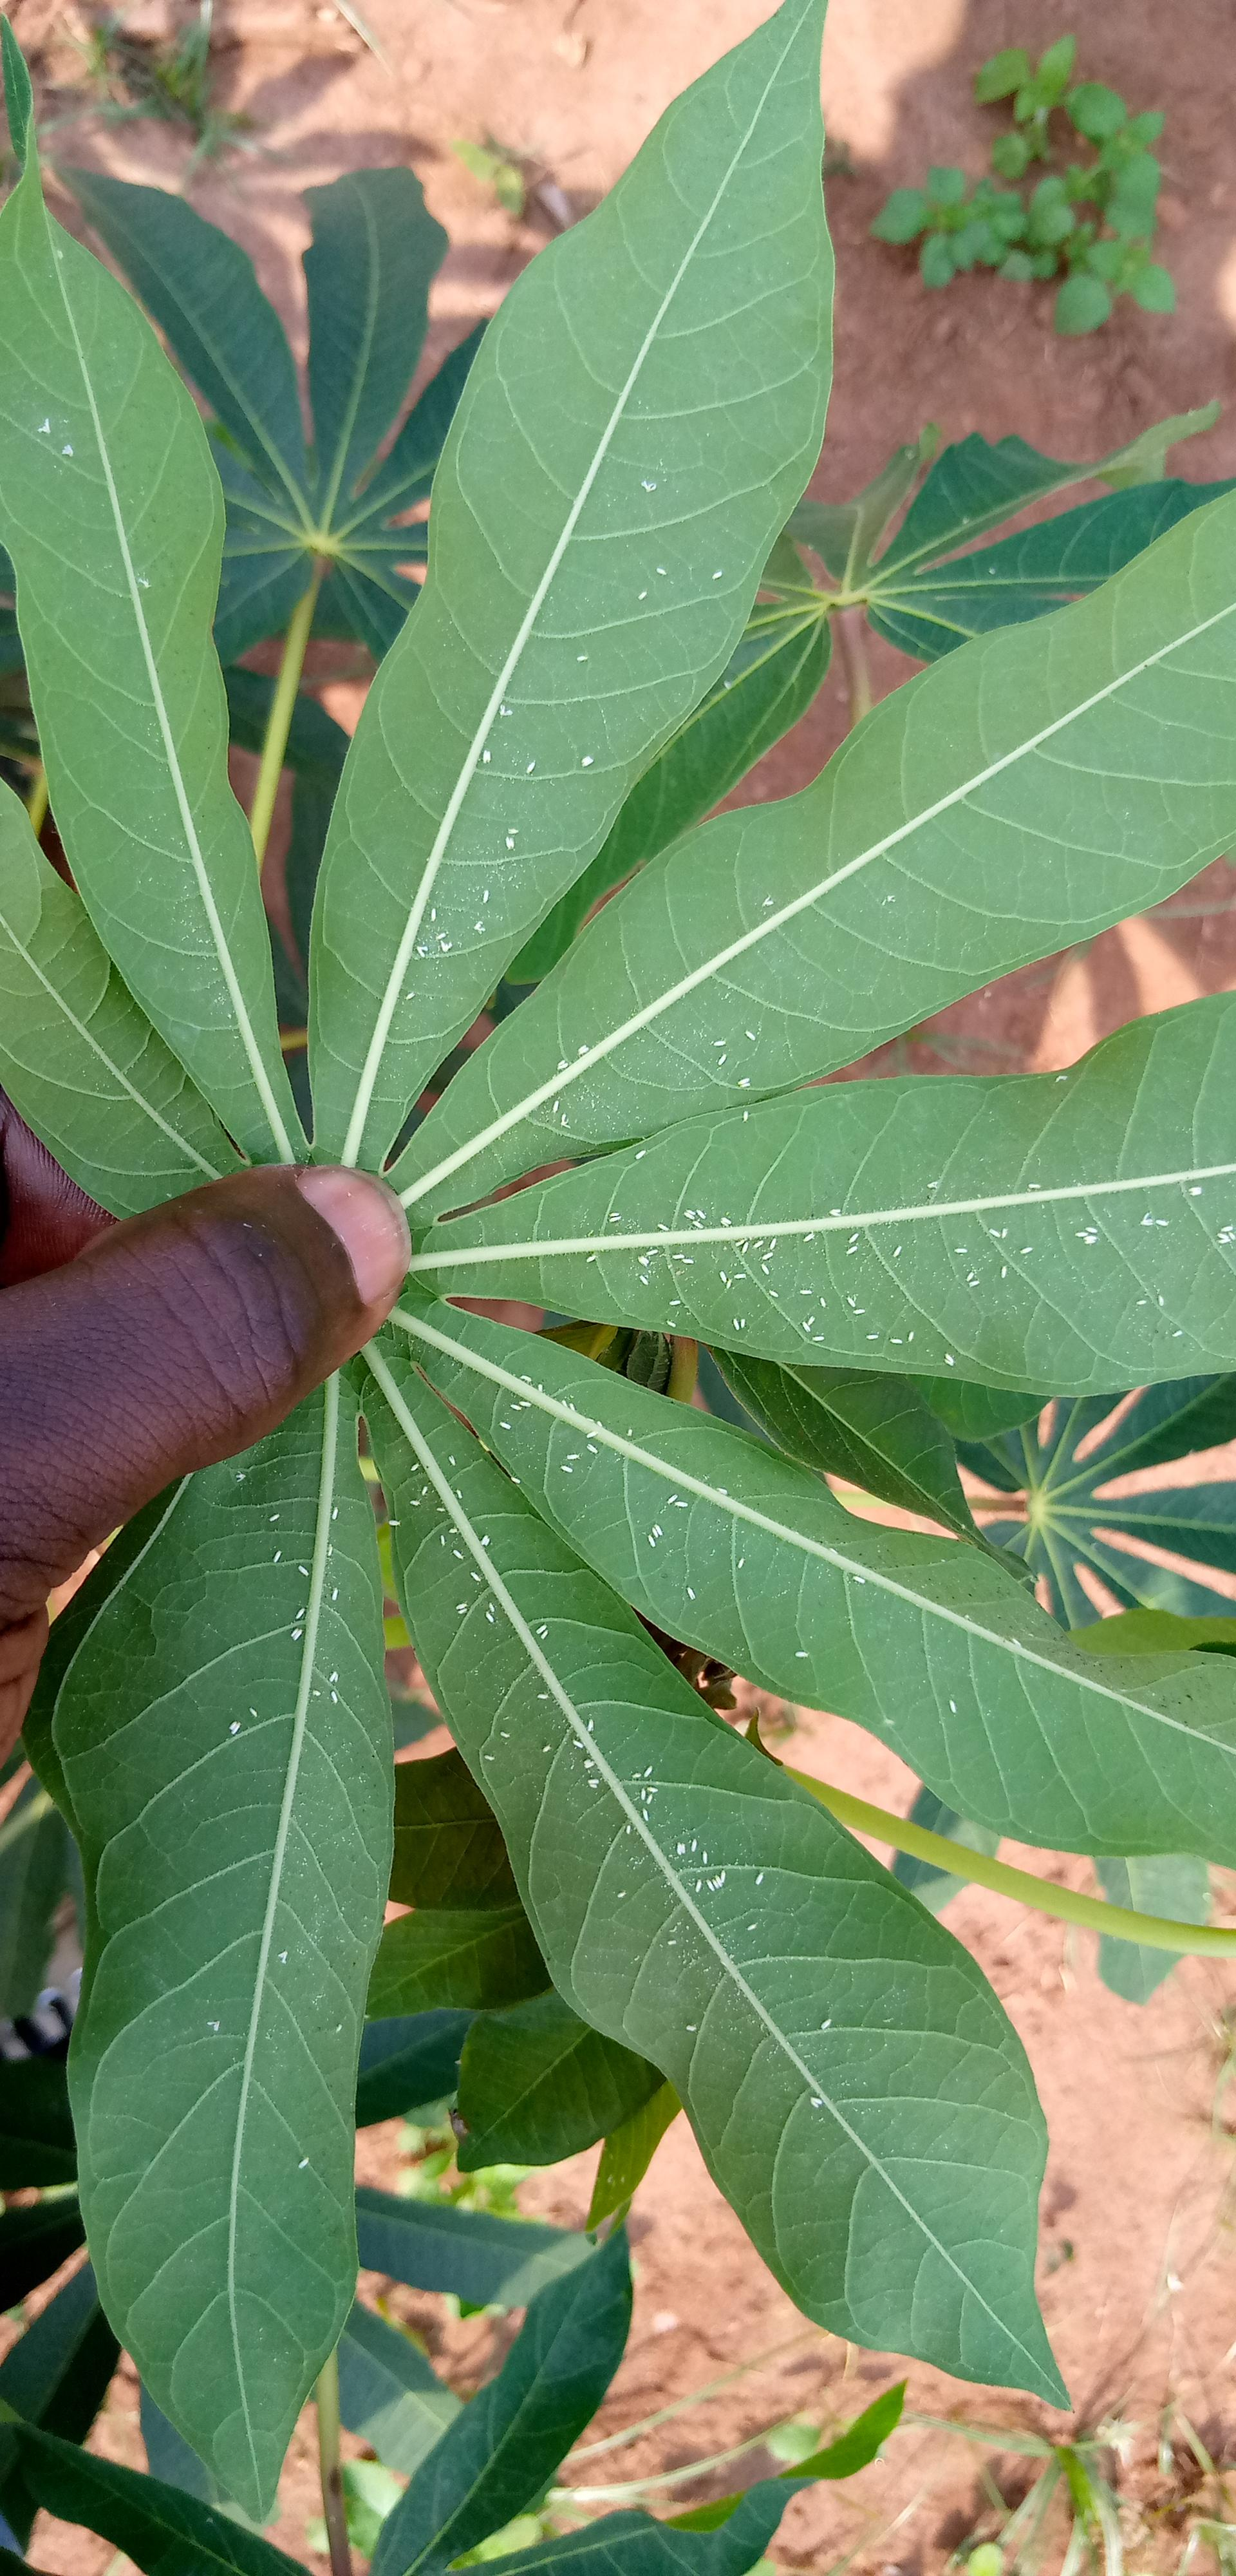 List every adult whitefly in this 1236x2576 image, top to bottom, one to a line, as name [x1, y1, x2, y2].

whitefly [37, 417, 53, 436]
whitefly [61, 443, 75, 459]
whitefly [640, 478, 660, 493]
whitefly [653, 565, 668, 578]
whitefly [711, 569, 724, 582]
whitefly [635, 589, 651, 603]
whitefly [574, 652, 594, 665]
whitefly [496, 703, 515, 719]
whitefly [482, 747, 492, 765]
whitefly [578, 753, 596, 772]
whitefly [525, 759, 537, 775]
whitefly [505, 827, 520, 836]
whitefly [504, 836, 516, 851]
whitefly [482, 888, 491, 906]
whitefly [758, 894, 776, 908]
whitefly [429, 906, 438, 923]
whitefly [473, 918, 488, 937]
whitefly [433, 931, 449, 942]
whitefly [440, 940, 455, 953]
whitefly [415, 944, 429, 959]
whitefly [404, 990, 418, 1004]
whitefly [743, 1028, 759, 1042]
whitefly [711, 1040, 728, 1048]
whitefly [576, 1043, 590, 1056]
whitefly [716, 1053, 727, 1067]
whitefly [556, 1058, 569, 1071]
whitefly [735, 1075, 757, 1090]
whitefly [551, 1099, 561, 1115]
whitefly [742, 1108, 750, 1126]
whitefly [559, 1112, 572, 1130]
whitefly [634, 1148, 649, 1161]
whitefly [924, 1180, 939, 1190]
whitefly [1026, 1182, 1044, 1191]
whitefly [1186, 1185, 1204, 1198]
whitefly [695, 1206, 707, 1220]
whitefly [682, 1207, 696, 1220]
whitefly [827, 1207, 842, 1218]
whitefly [1139, 1210, 1155, 1230]
whitefly [608, 1211, 623, 1224]
whitefly [718, 1216, 735, 1229]
whitefly [1154, 1216, 1168, 1228]
whitefly [690, 1220, 706, 1230]
whitefly [656, 1223, 671, 1232]
whitefly [1220, 1224, 1233, 1232]
whitefly [988, 1226, 1000, 1238]
whitefly [1000, 1226, 1010, 1241]
whitefly [1074, 1227, 1100, 1237]
whitefly [801, 1231, 818, 1245]
whitefly [847, 1231, 861, 1245]
whitefly [1214, 1231, 1236, 1245]
whitefly [1083, 1236, 1100, 1245]
whitefly [768, 1236, 778, 1253]
whitefly [891, 1244, 905, 1258]
whitefly [1018, 1245, 1034, 1255]
whitefly [845, 1245, 862, 1256]
whitefly [952, 1246, 970, 1255]
whitefly [644, 1248, 660, 1257]
whitefly [760, 1251, 775, 1260]
whitefly [671, 1253, 686, 1260]
whitefly [585, 1253, 598, 1264]
whitefly [637, 1255, 651, 1267]
whitefly [682, 1257, 695, 1265]
whitefly [759, 1263, 771, 1276]
whitefly [998, 1264, 1009, 1280]
whitefly [717, 1269, 734, 1289]
whitefly [966, 1271, 975, 1281]
whitefly [733, 1272, 749, 1280]
whitefly [637, 1273, 649, 1285]
whitefly [967, 1280, 980, 1289]
whitefly [798, 1287, 814, 1298]
whitefly [768, 1287, 780, 1302]
whitefly [1156, 1294, 1166, 1308]
whitefly [818, 1294, 829, 1309]
whitefly [845, 1294, 859, 1309]
whitefly [1134, 1298, 1150, 1305]
whitefly [667, 1300, 683, 1307]
whitefly [851, 1308, 868, 1316]
whitefly [805, 1314, 818, 1327]
whitefly [739, 1316, 747, 1330]
whitefly [731, 1317, 740, 1332]
whitefly [664, 1319, 679, 1329]
whitefly [801, 1320, 810, 1334]
whitefly [1170, 1328, 1186, 1339]
whitefly [905, 1331, 915, 1343]
whitefly [864, 1333, 881, 1342]
whitefly [810, 1335, 827, 1344]
whitefly [887, 1337, 905, 1345]
whitefly [941, 1351, 957, 1368]
whitefly [519, 1374, 532, 1383]
whitefly [538, 1383, 543, 1393]
whitefly [561, 1399, 567, 1407]
whitefly [519, 1400, 533, 1408]
whitefly [568, 1402, 577, 1412]
whitefly [510, 1403, 522, 1411]
whitefly [596, 1420, 604, 1426]
whitefly [499, 1421, 512, 1430]
whitefly [626, 1428, 633, 1437]
whitefly [586, 1431, 601, 1439]
whitefly [586, 1443, 598, 1455]
whitefly [565, 1454, 581, 1460]
whitefly [447, 1454, 456, 1467]
whitefly [409, 1462, 420, 1472]
whitefly [559, 1464, 574, 1473]
whitefly [234, 1470, 247, 1484]
whitefly [510, 1476, 521, 1484]
whitefly [420, 1485, 429, 1497]
whitefly [716, 1487, 729, 1495]
whitefly [455, 1488, 464, 1500]
whitefly [666, 1493, 679, 1504]
whitefly [408, 1499, 422, 1507]
whitefly [675, 1501, 689, 1509]
whitefly [331, 1506, 340, 1521]
whitefly [435, 1506, 449, 1514]
whitefly [268, 1512, 283, 1523]
whitefly [387, 1519, 402, 1528]
whitefly [651, 1524, 664, 1539]
whitefly [448, 1526, 460, 1534]
whitefly [480, 1533, 492, 1548]
whitefly [439, 1533, 447, 1547]
whitefly [647, 1534, 657, 1549]
whitefly [327, 1542, 335, 1557]
whitefly [272, 1549, 283, 1563]
whitefly [452, 1549, 464, 1560]
whitefly [736, 1555, 745, 1569]
whitefly [297, 1564, 310, 1577]
whitefly [470, 1571, 482, 1583]
whitefly [850, 1575, 866, 1584]
whitefly [331, 1586, 340, 1602]
whitefly [686, 1586, 697, 1601]
whitefly [489, 1601, 496, 1613]
whitefly [455, 1602, 469, 1615]
whitefly [295, 1606, 306, 1620]
whitefly [484, 1611, 495, 1623]
whitefly [536, 1623, 549, 1640]
whitefly [290, 1627, 303, 1641]
whitefly [1011, 1637, 1022, 1646]
whitefly [792, 1649, 810, 1661]
whitefly [328, 1669, 339, 1683]
whitefly [312, 1687, 322, 1698]
whitefly [330, 1689, 339, 1704]
whitefly [536, 1692, 550, 1700]
whitefly [947, 1699, 957, 1714]
whitefly [248, 1706, 259, 1718]
whitefly [586, 1717, 595, 1732]
whitefly [228, 1719, 241, 1735]
whitefly [499, 1730, 511, 1739]
whitefly [572, 1737, 585, 1748]
whitefly [540, 1743, 552, 1753]
whitefly [483, 1754, 496, 1761]
whitefly [583, 1757, 597, 1769]
whitefly [643, 1765, 656, 1778]
whitefly [630, 1772, 642, 1779]
whitefly [586, 1778, 601, 1791]
whitefly [647, 1786, 660, 1794]
whitefly [640, 1787, 646, 1801]
whitefly [646, 1794, 655, 1805]
whitefly [641, 1807, 651, 1823]
whitefly [624, 1824, 632, 1835]
whitefly [690, 1837, 699, 1852]
whitefly [676, 1841, 688, 1857]
whitefly [701, 1850, 709, 1865]
whitefly [720, 1868, 726, 1882]
whitefly [754, 1870, 765, 1886]
whitefly [712, 1874, 724, 1889]
whitefly [695, 1877, 702, 1893]
whitefly [704, 1878, 715, 1893]
whitefly [616, 1891, 628, 1899]
whitefly [745, 1921, 758, 1932]
whitefly [666, 1938, 679, 1946]
whitefly [277, 1949, 290, 1964]
whitefly [818, 2014, 834, 2030]
whitefly [205, 2020, 221, 2032]
whitefly [335, 2023, 344, 2035]
whitefly [684, 2023, 699, 2033]
whitefly [809, 2094, 825, 2109]
whitefly [297, 2156, 313, 2170]